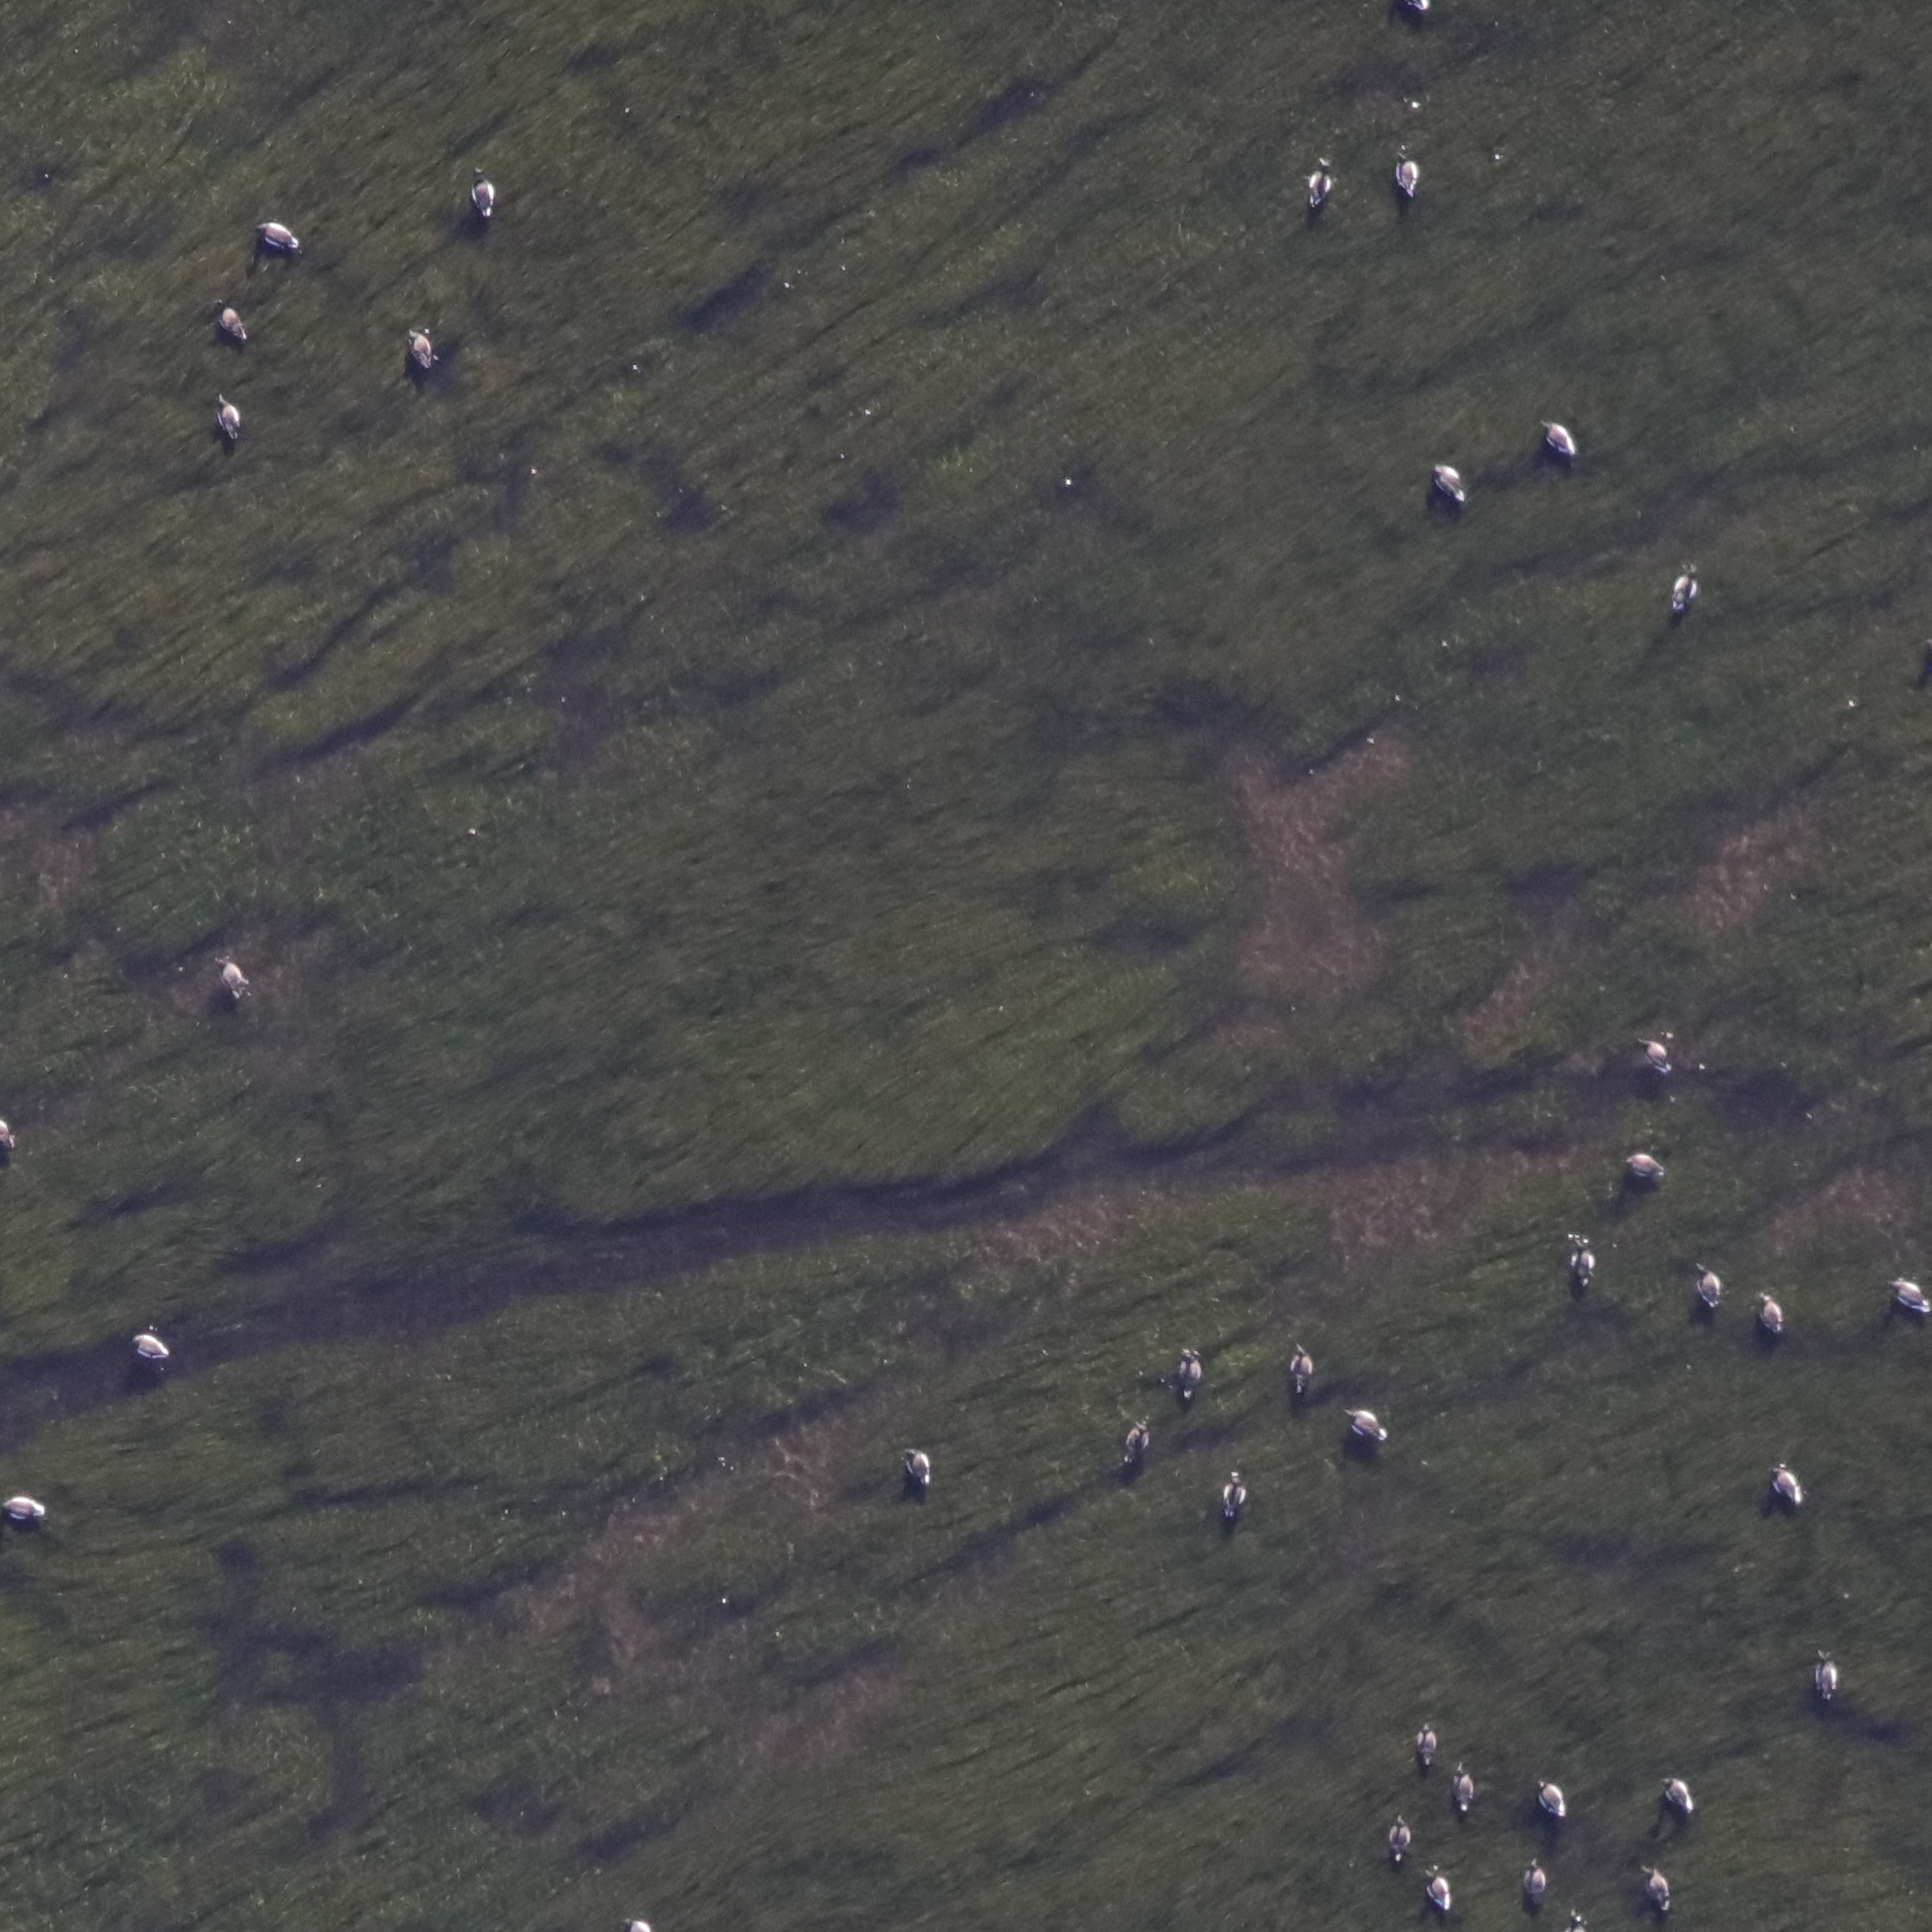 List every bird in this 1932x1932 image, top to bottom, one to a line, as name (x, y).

brant (1406, 174)
brant (1321, 186)
brant (482, 197)
brant (278, 238)
brant (234, 326)
brant (422, 349)
brant (228, 416)
brant (1557, 438)
brant (1451, 483)
brant (1684, 594)
brant (233, 977)
brant (1655, 1052)
brant (1645, 1165)
brant (1582, 1260)
brant (1708, 1285)
brant (1911, 1296)
brant (1770, 1313)
brant (149, 1343)
brant (1304, 1369)
brant (1190, 1373)
brant (1366, 1422)
brant (1135, 1438)
brant (917, 1465)
brant (1786, 1483)
brant (1234, 1495)
brant (22, 1508)
brant (1825, 1673)
brant (1424, 1741)
brant (1464, 1788)
brant (1678, 1796)
brant (1552, 1799)
brant (1398, 1837)
brant (1537, 1877)
brant (1658, 1886)
brant (1438, 1890)